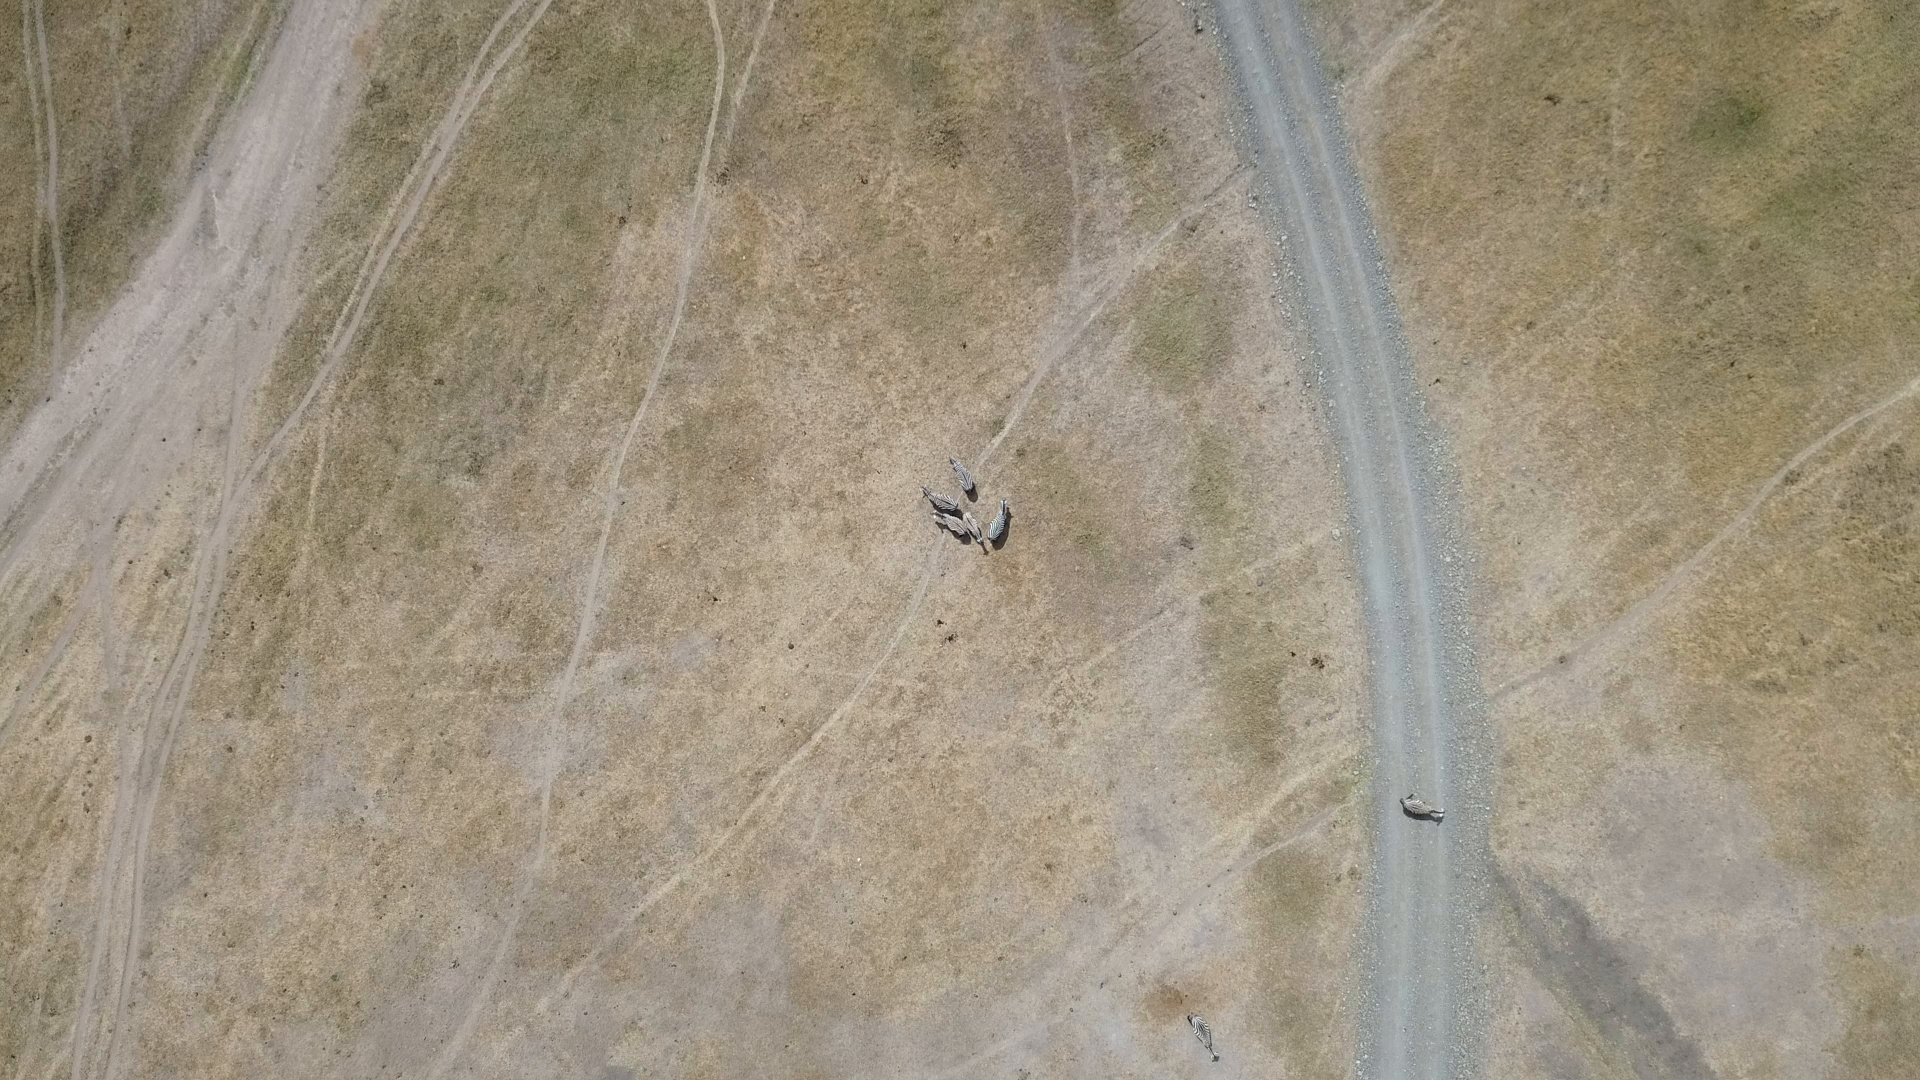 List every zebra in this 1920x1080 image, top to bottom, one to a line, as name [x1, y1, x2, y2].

zebra [949, 453, 976, 491]
zebra [919, 487, 958, 511]
zebra [986, 501, 1007, 541]
zebra [929, 510, 967, 536]
zebra [964, 511, 983, 543]
zebra [1400, 796, 1448, 824]
zebra [1187, 1014, 1221, 1065]